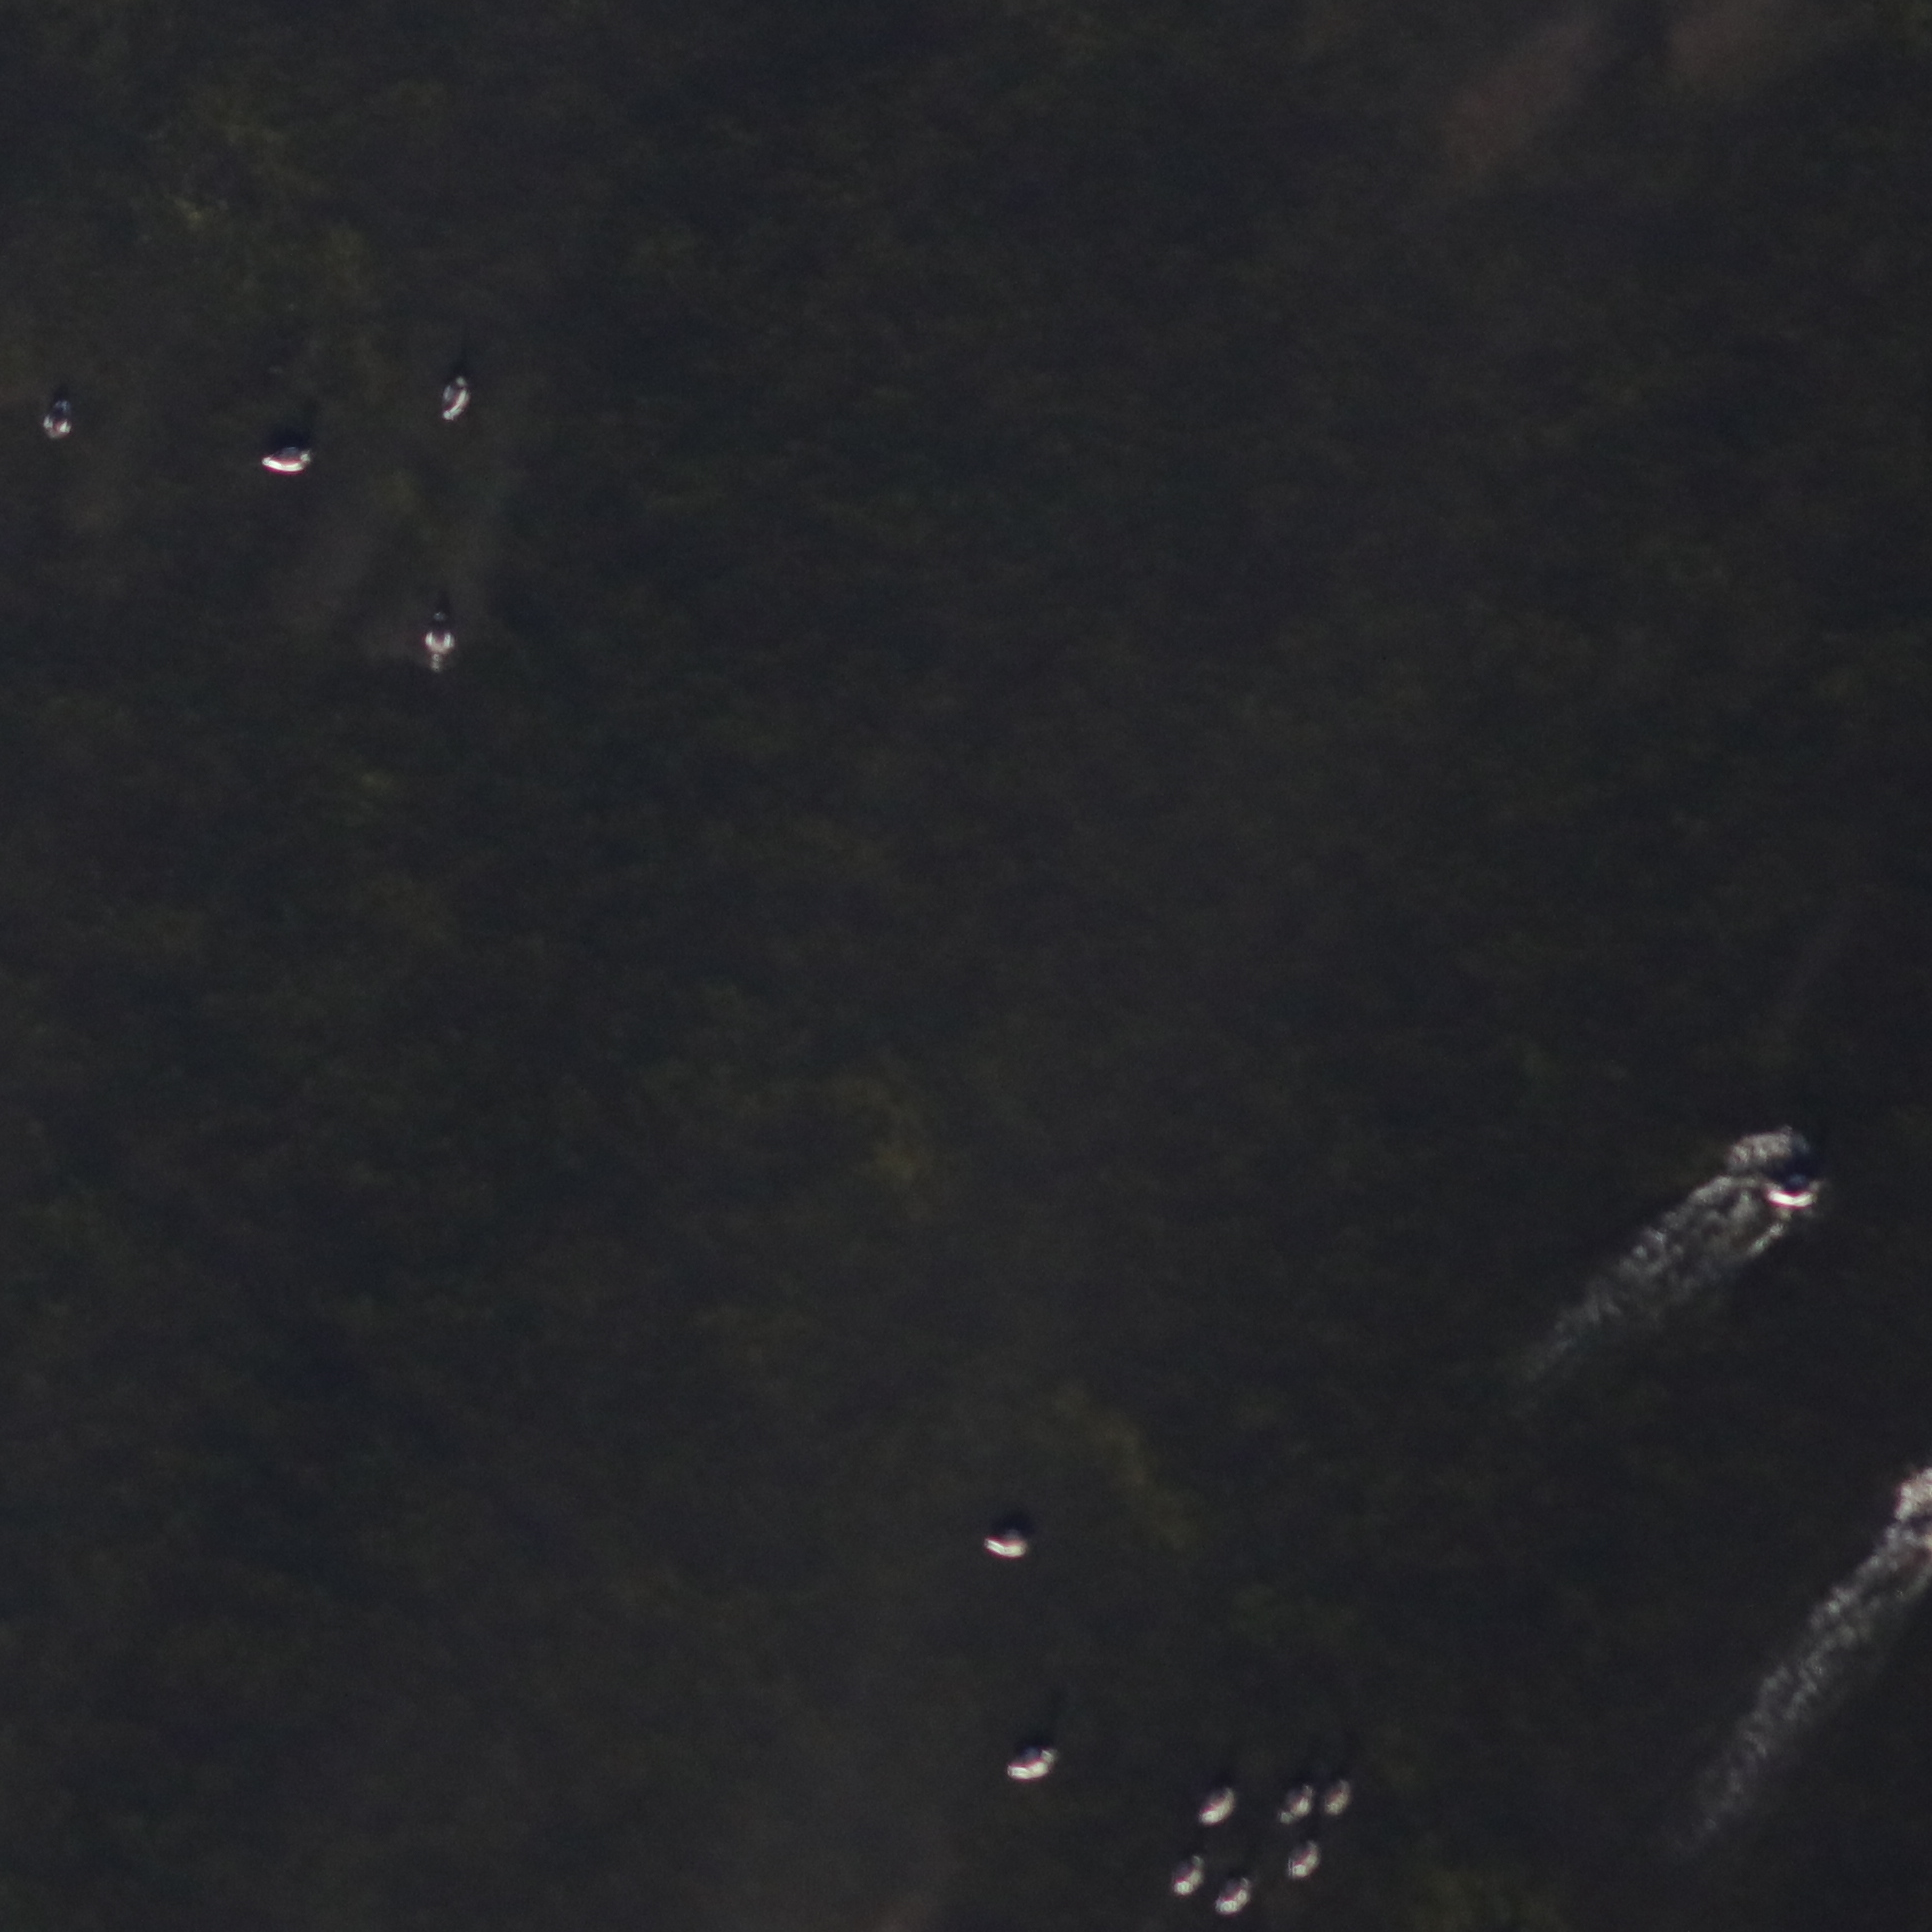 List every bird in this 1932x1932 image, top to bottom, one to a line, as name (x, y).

brant (455, 397)
brant (59, 418)
brant (287, 458)
brant (439, 640)
brant (1801, 1188)
brant (1012, 1541)
brant (1023, 1758)
brant (1300, 1798)
brant (1340, 1801)
brant (1221, 1807)
brant (1307, 1860)
brant (1187, 1874)
brant (1223, 1895)